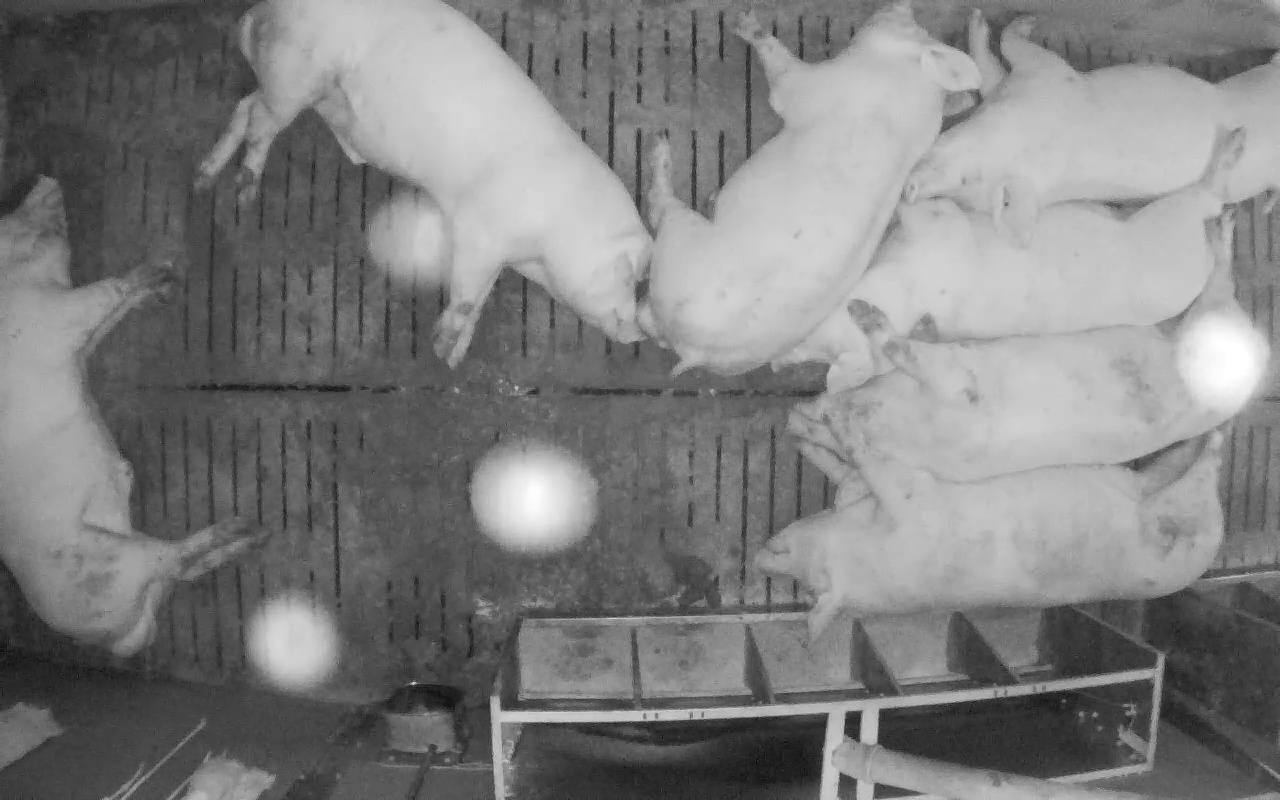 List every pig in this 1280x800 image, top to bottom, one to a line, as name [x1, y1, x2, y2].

pig [636, 0, 984, 385]
pig [192, 2, 651, 371]
pig [901, 9, 1279, 249]
pig [768, 131, 1244, 394]
pig [0, 174, 270, 663]
pig [785, 209, 1270, 508]
pig [750, 411, 1227, 642]